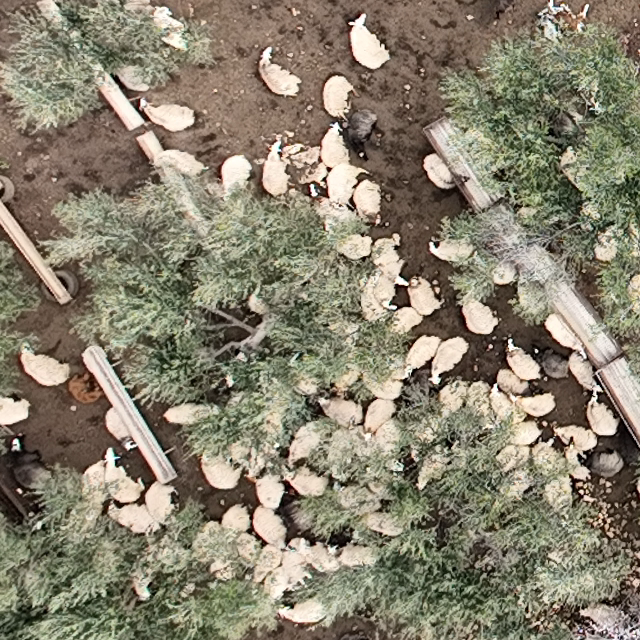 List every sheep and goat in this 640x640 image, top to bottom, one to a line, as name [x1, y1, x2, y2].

sheep [491, 0, 534, 16]
sheep [346, 13, 393, 70]
sheep [253, 45, 301, 98]
sheep [322, 74, 356, 120]
sheep [138, 96, 195, 130]
sheep [553, 101, 585, 137]
sheep [349, 109, 380, 162]
sheep [317, 122, 348, 168]
sheep [262, 137, 291, 199]
sheep [559, 146, 590, 192]
sheep [147, 151, 210, 179]
sheep [218, 153, 249, 203]
sheep [421, 153, 471, 188]
sheep [328, 165, 369, 209]
sheep [353, 177, 382, 225]
sheep [579, 197, 603, 231]
sheep [594, 223, 619, 263]
sheep [334, 234, 371, 260]
sheep [427, 234, 477, 263]
sheep [372, 236, 408, 286]
sheep [489, 261, 518, 286]
sheep [374, 272, 396, 310]
sheep [406, 274, 444, 316]
sheep [623, 274, 639, 325]
sheep [361, 275, 393, 324]
sheep [459, 298, 500, 336]
sheep [389, 306, 422, 336]
sheep [541, 312, 589, 359]
sheep [326, 320, 361, 348]
sheep [405, 334, 441, 379]
sheep [429, 336, 468, 386]
sheep [504, 338, 542, 380]
sheep [19, 343, 70, 389]
sheep [530, 345, 569, 378]
sheep [569, 351, 603, 392]
sheep [331, 358, 361, 393]
sheep [496, 366, 529, 395]
sheep [286, 368, 321, 396]
sheep [361, 371, 403, 399]
sheep [68, 372, 101, 405]
sheep [439, 379, 469, 418]
sheep [469, 382, 494, 431]
sheep [492, 384, 526, 427]
sheep [7, 390, 31, 427]
sheep [510, 390, 555, 418]
sheep [587, 392, 624, 437]
sheep [313, 395, 364, 428]
sheep [365, 399, 396, 439]
sheep [101, 403, 136, 448]
sheep [163, 405, 222, 424]
sheep [410, 414, 447, 461]
sheep [504, 419, 542, 444]
sheep [287, 420, 329, 462]
sheep [375, 420, 410, 470]
sheep [553, 424, 598, 451]
sheep [330, 430, 371, 480]
sheep [10, 435, 53, 492]
sheep [534, 435, 566, 476]
sheep [562, 436, 591, 482]
sheep [491, 444, 531, 474]
sheep [417, 445, 470, 491]
sheep [196, 446, 243, 489]
sheep [586, 448, 624, 477]
sheep [100, 449, 144, 505]
sheep [80, 464, 106, 504]
sheep [283, 465, 327, 497]
sheep [499, 475, 532, 503]
sheep [255, 476, 284, 508]
sheep [545, 477, 574, 522]
sheep [334, 481, 382, 512]
sheep [147, 483, 176, 526]
sheep [221, 504, 251, 534]
sheep [70, 506, 103, 534]
sheep [108, 506, 160, 532]
sheep [254, 506, 286, 548]
sheep [361, 511, 403, 537]
sheep [188, 522, 220, 564]
sheep [234, 533, 261, 566]
sheep [283, 538, 308, 587]
sheep [298, 538, 339, 573]
sheep [249, 543, 281, 592]
sheep [326, 543, 380, 567]
sheep [131, 548, 164, 601]
sheep [207, 556, 239, 582]
sheep [262, 565, 294, 600]
sheep [275, 598, 329, 622]